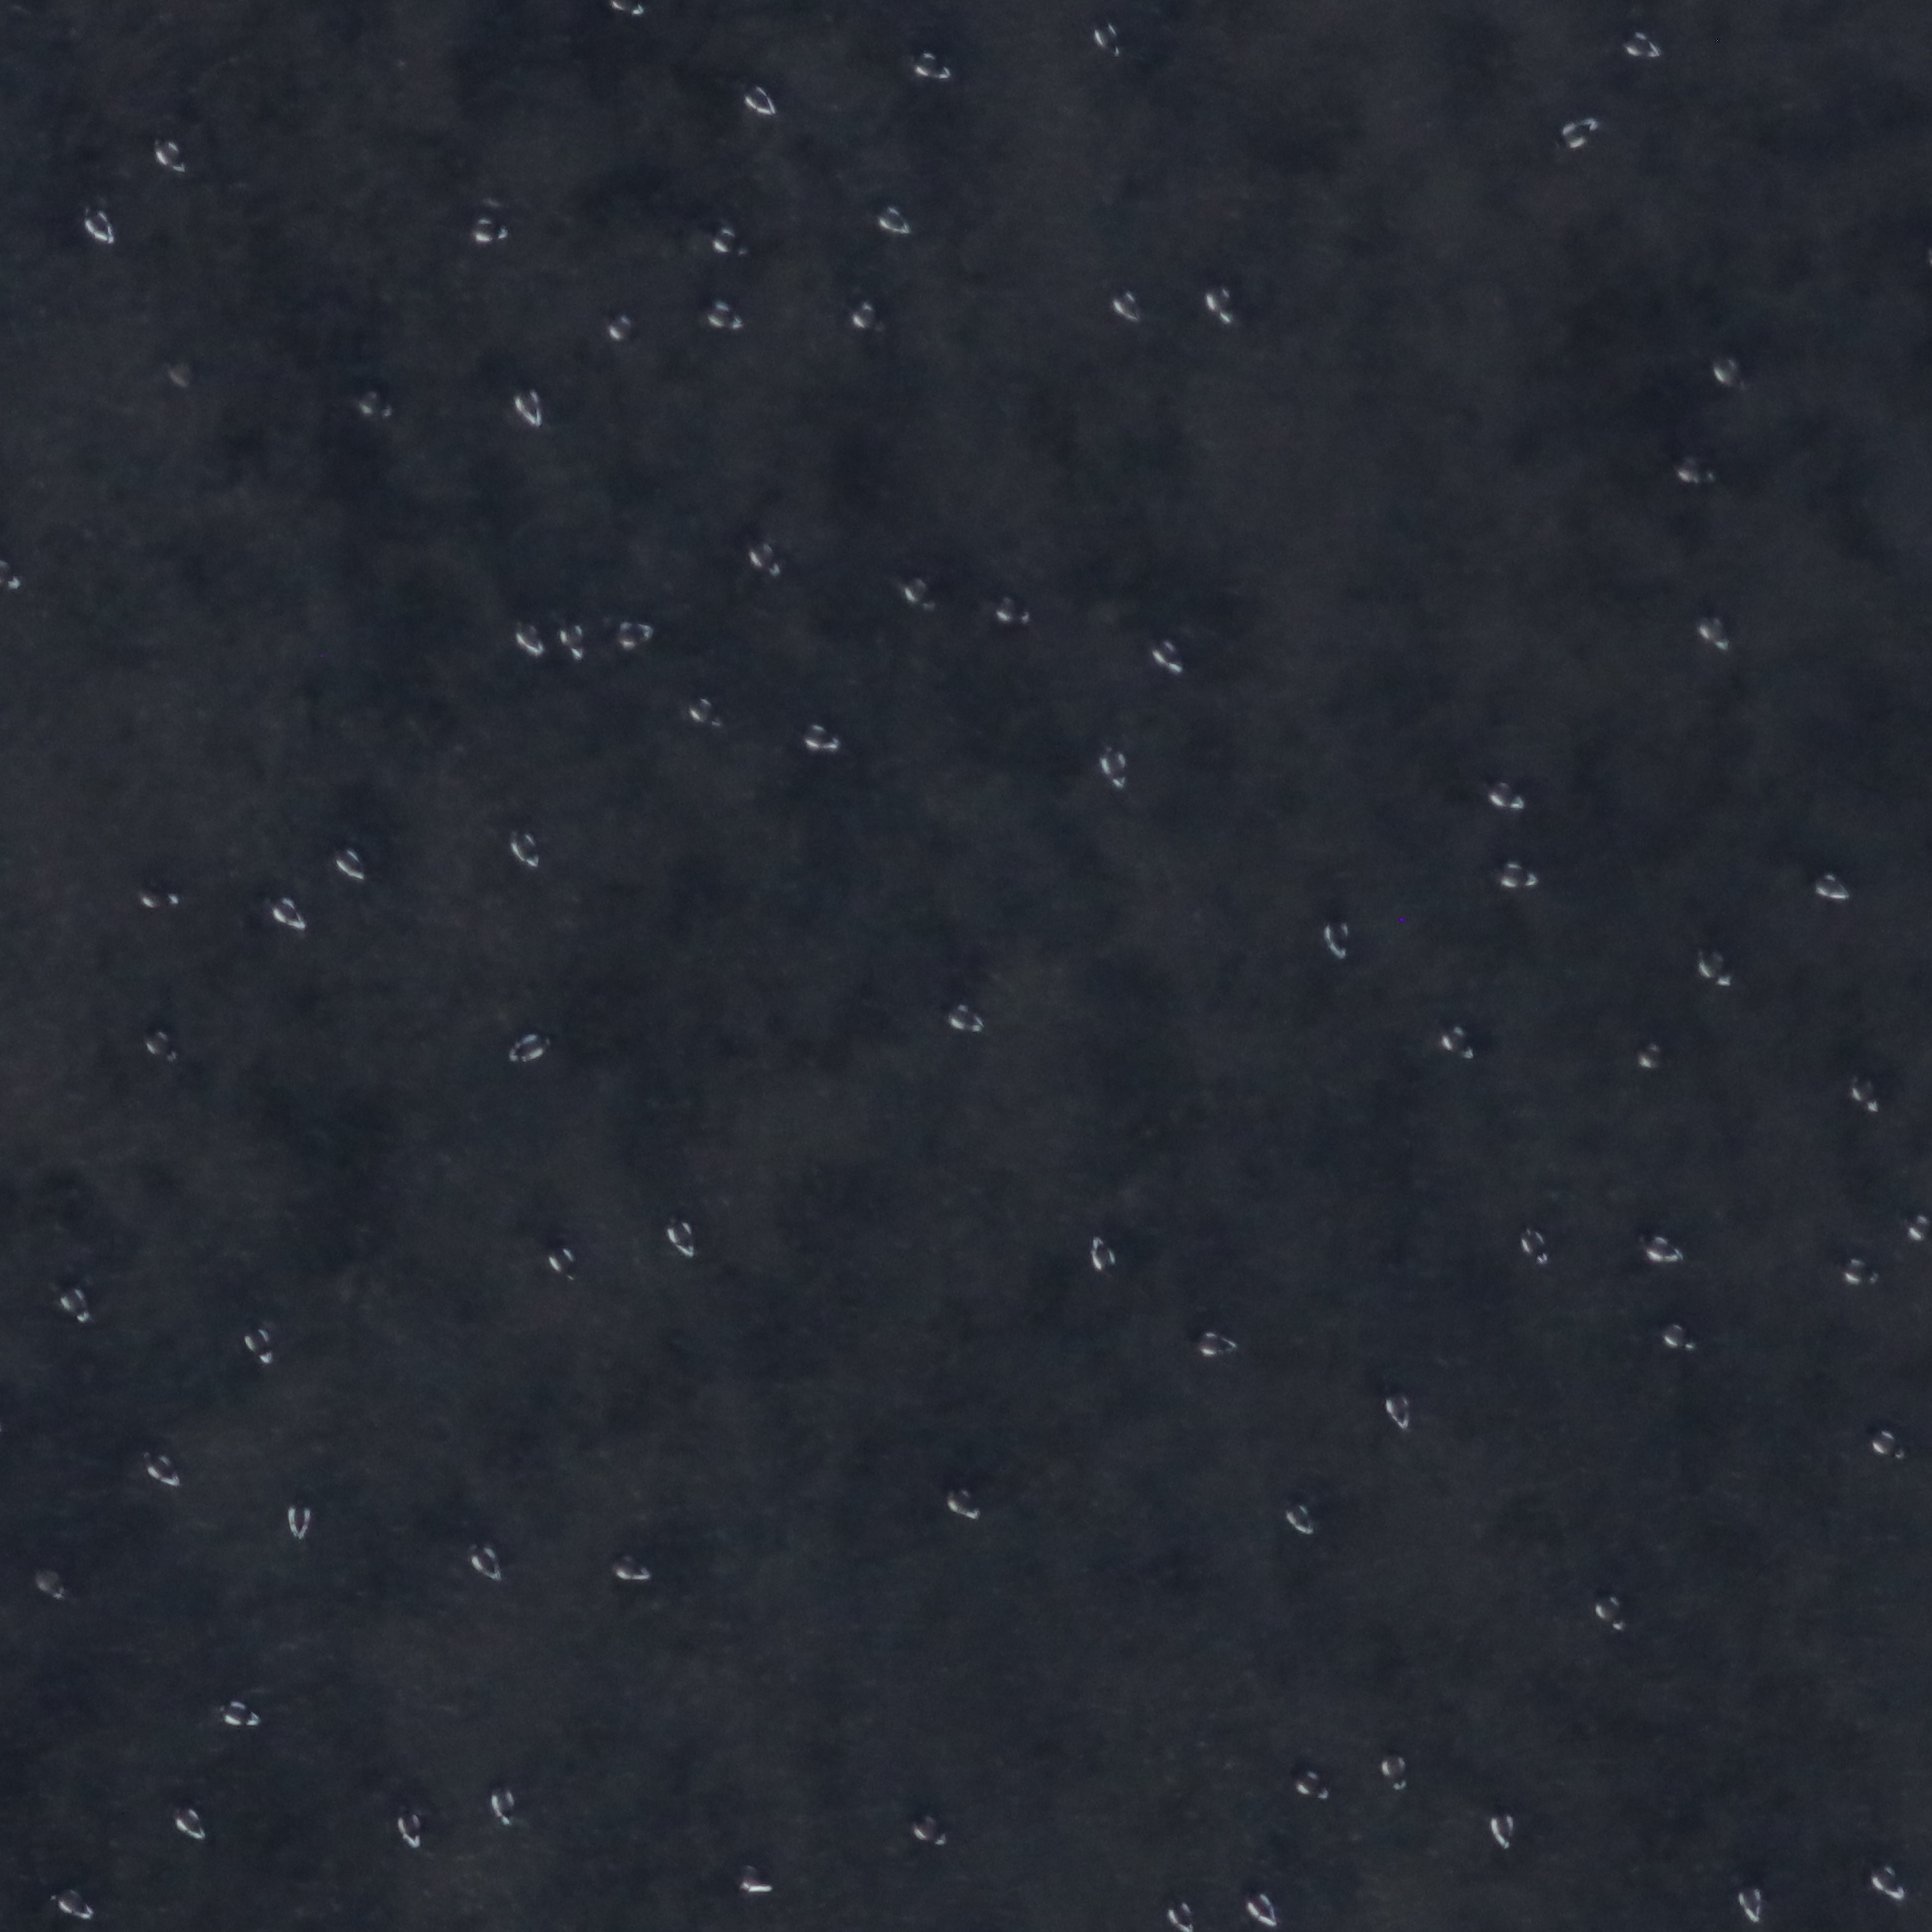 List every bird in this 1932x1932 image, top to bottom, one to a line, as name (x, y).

brant (625, 3)
brant (1109, 37)
brant (1640, 46)
brant (930, 68)
brant (760, 99)
brant (1576, 134)
brant (170, 156)
brant (892, 221)
brant (99, 223)
brant (486, 228)
brant (726, 239)
brant (1221, 299)
brant (1129, 305)
brant (865, 314)
brant (719, 315)
brant (618, 326)
brant (183, 370)
brant (1729, 370)
brant (529, 402)
brant (372, 404)
brant (1695, 472)
brant (765, 558)
brant (4, 573)
brant (919, 590)
brant (1009, 609)
brant (1714, 630)
brant (630, 633)
brant (574, 637)
brant (526, 638)
brant (1166, 656)
brant (702, 708)
brant (820, 738)
brant (1113, 766)
brant (1506, 796)
brant (526, 847)
brant (351, 862)
brant (1515, 877)
brant (1831, 887)
brant (154, 895)
brant (286, 912)
brant (1337, 937)
brant (1714, 966)
brant (964, 1018)
brant (1458, 1044)
brant (159, 1046)
brant (532, 1048)
brant (1649, 1057)
brant (1861, 1091)
brant (1921, 1228)
brant (681, 1236)
brant (1535, 1245)
brant (1660, 1249)
brant (1103, 1256)
brant (563, 1259)
brant (1863, 1272)
brant (75, 1304)
brant (1677, 1332)
brant (258, 1344)
brant (1212, 1344)
brant (1399, 1409)
brant (1886, 1445)
brant (162, 1467)
brant (964, 1504)
brant (1297, 1518)
brant (299, 1520)
brant (487, 1561)
brant (630, 1570)
brant (46, 1578)
brant (1608, 1611)
brant (240, 1714)
brant (1395, 1770)
brant (1313, 1784)
brant (504, 1804)
brant (191, 1822)
brant (411, 1827)
brant (1504, 1827)
brant (930, 1830)
brant (755, 1880)
brant (1888, 1881)
brant (1750, 1901)
brant (73, 1902)
brant (1262, 1910)
brant (1182, 1918)